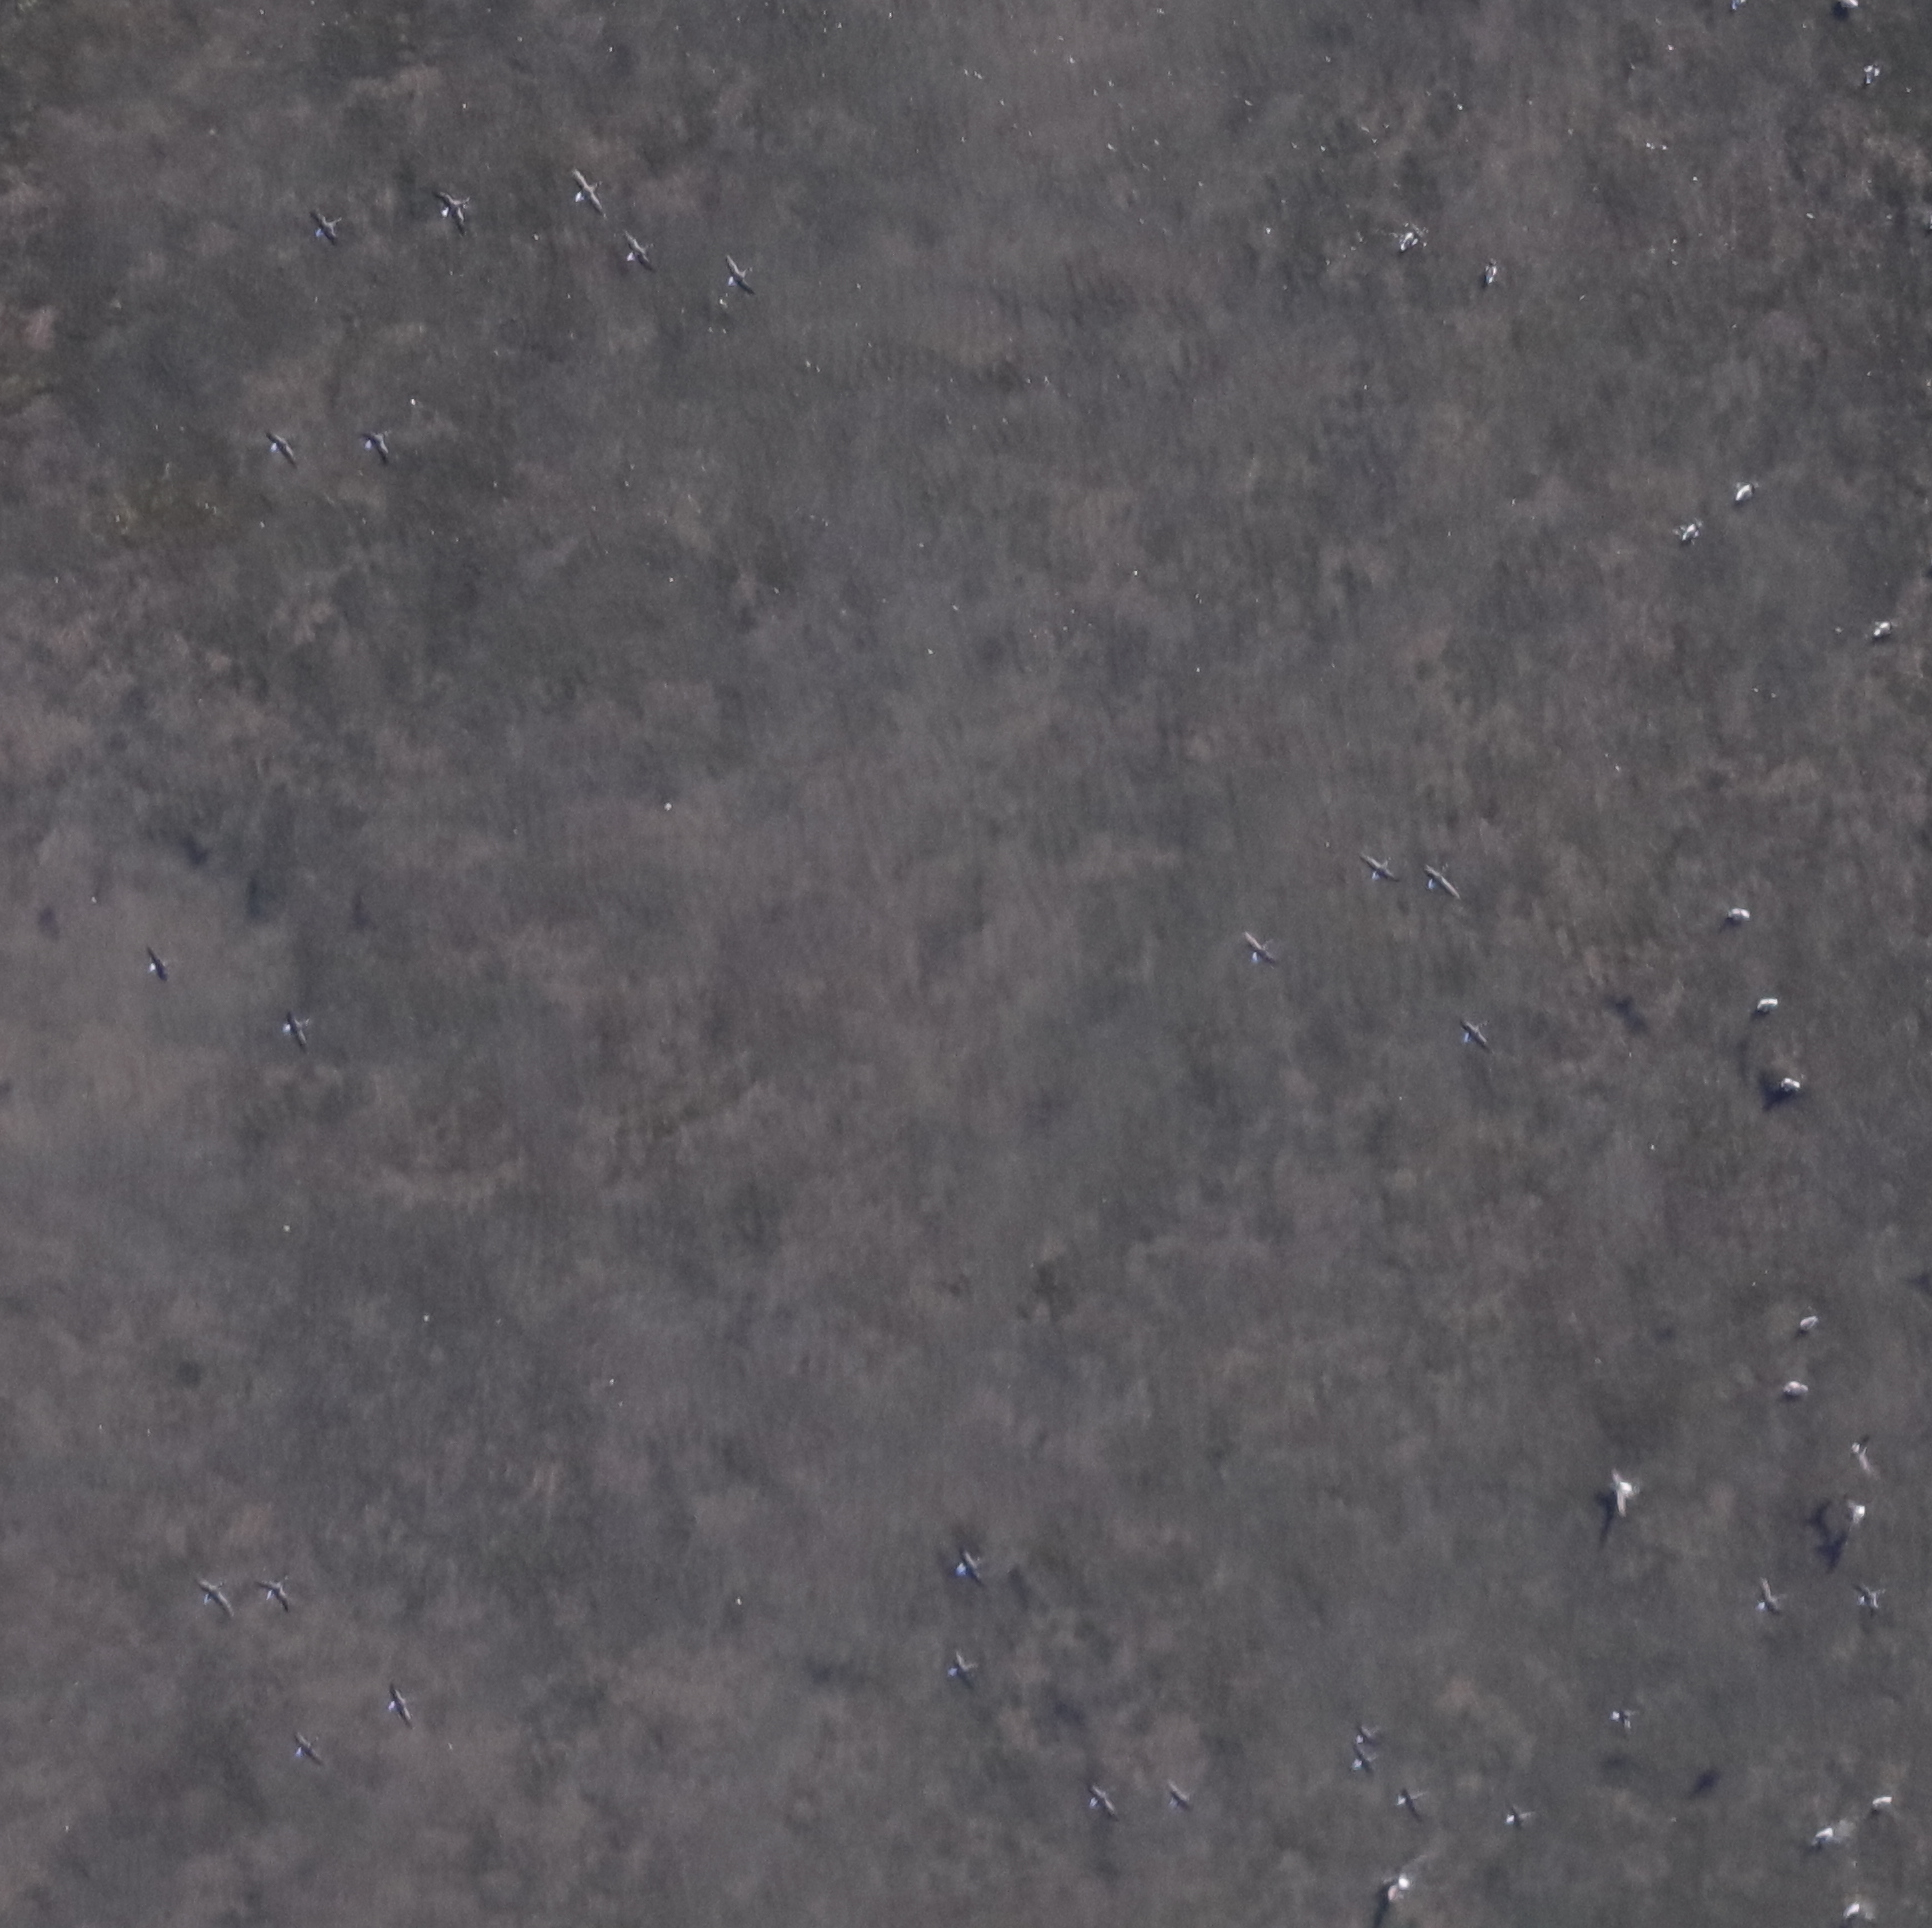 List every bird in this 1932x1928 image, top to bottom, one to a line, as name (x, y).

brant (1740, 0)
brant (1844, 1)
brant (1871, 73)
brant (584, 189)
brant (451, 205)
brant (326, 229)
brant (1409, 240)
brant (634, 249)
brant (1489, 274)
brant (734, 275)
brant (374, 439)
brant (281, 445)
brant (1748, 493)
brant (1692, 532)
brant (1884, 631)
brant (1381, 871)
brant (1436, 877)
brant (1736, 914)
brant (1260, 952)
brant (159, 964)
brant (1767, 1004)
brant (297, 1026)
brant (1472, 1040)
brant (1784, 1084)
brant (1805, 1321)
brant (1793, 1396)
brant (1862, 1453)
brant (1629, 1491)
brant (1858, 1517)
brant (972, 1568)
brant (278, 1587)
brant (217, 1593)
brant (1872, 1601)
brant (1771, 1602)
brant (964, 1673)
brant (397, 1701)
brant (1625, 1718)
brant (1369, 1731)
brant (306, 1747)
brant (1364, 1757)
brant (1180, 1795)
brant (1409, 1800)
brant (1102, 1802)
brant (1887, 1807)
brant (1512, 1817)
brant (1823, 1837)
brant (1404, 1880)
brant (1857, 1904)